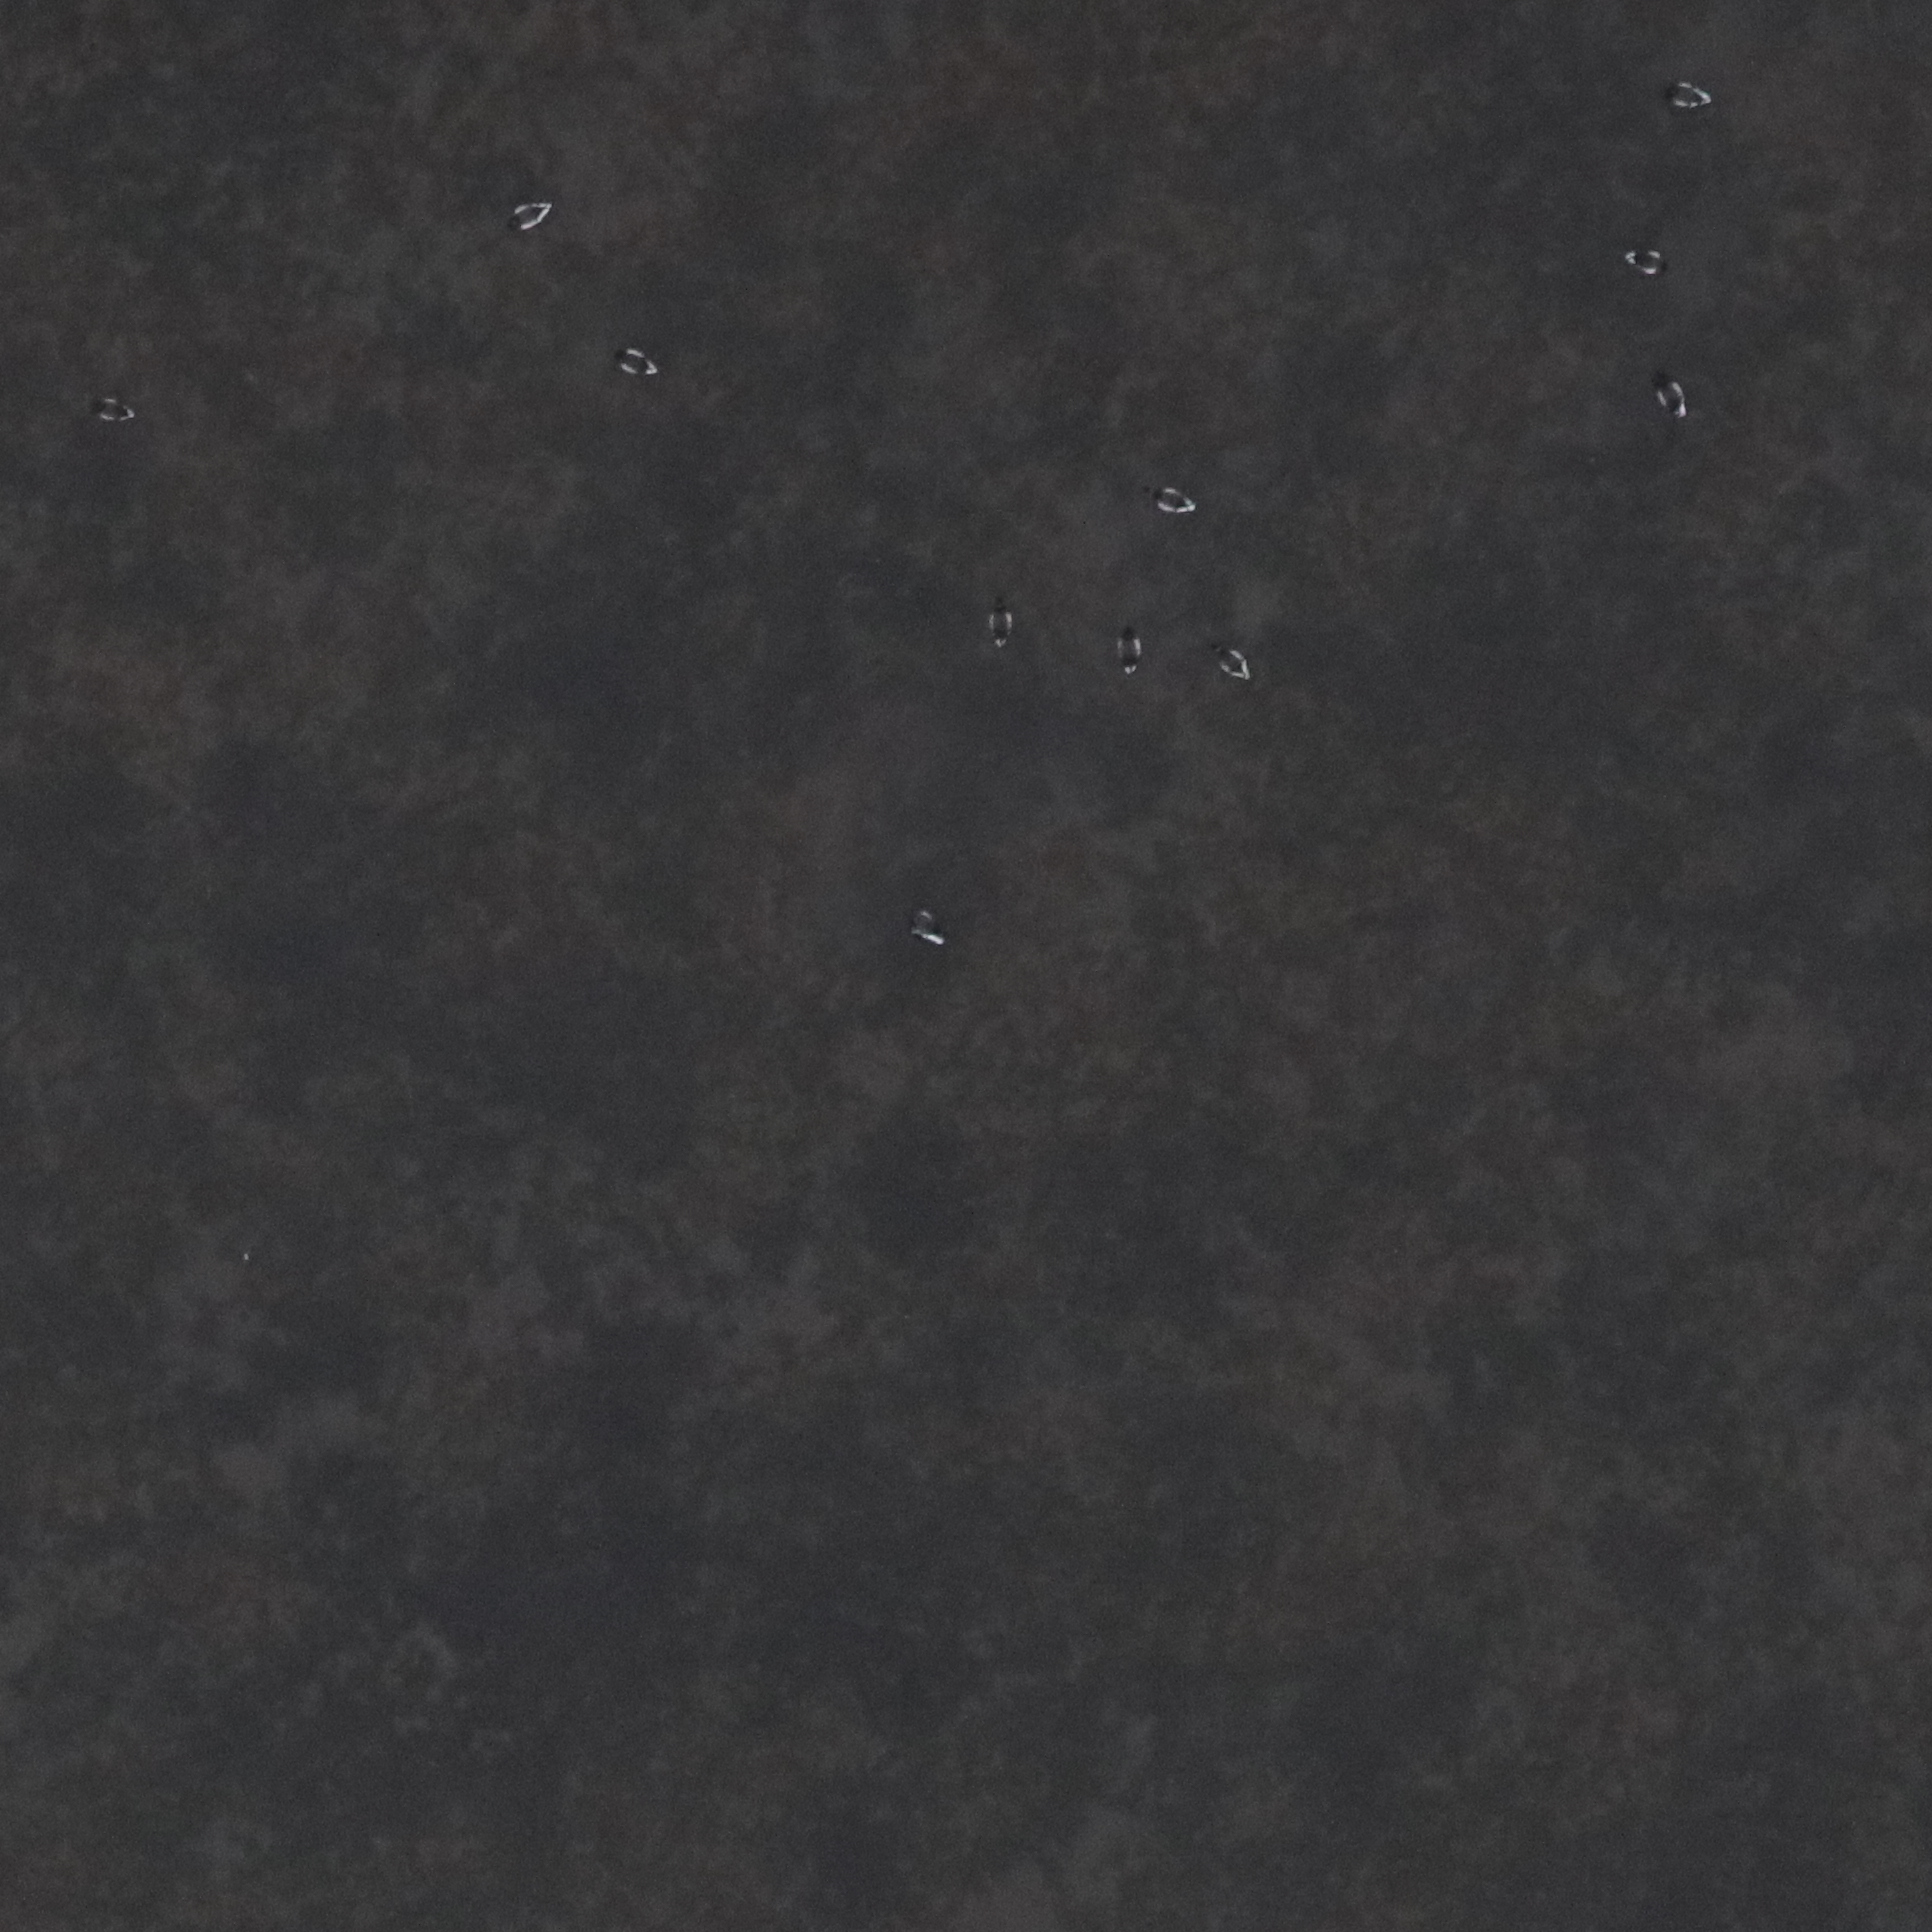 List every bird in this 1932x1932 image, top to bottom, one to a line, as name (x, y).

brant (1687, 96)
brant (530, 216)
brant (1648, 263)
brant (637, 362)
brant (1672, 397)
brant (114, 410)
brant (1170, 500)
brant (1002, 623)
brant (1131, 649)
brant (1233, 663)
brant (925, 917)